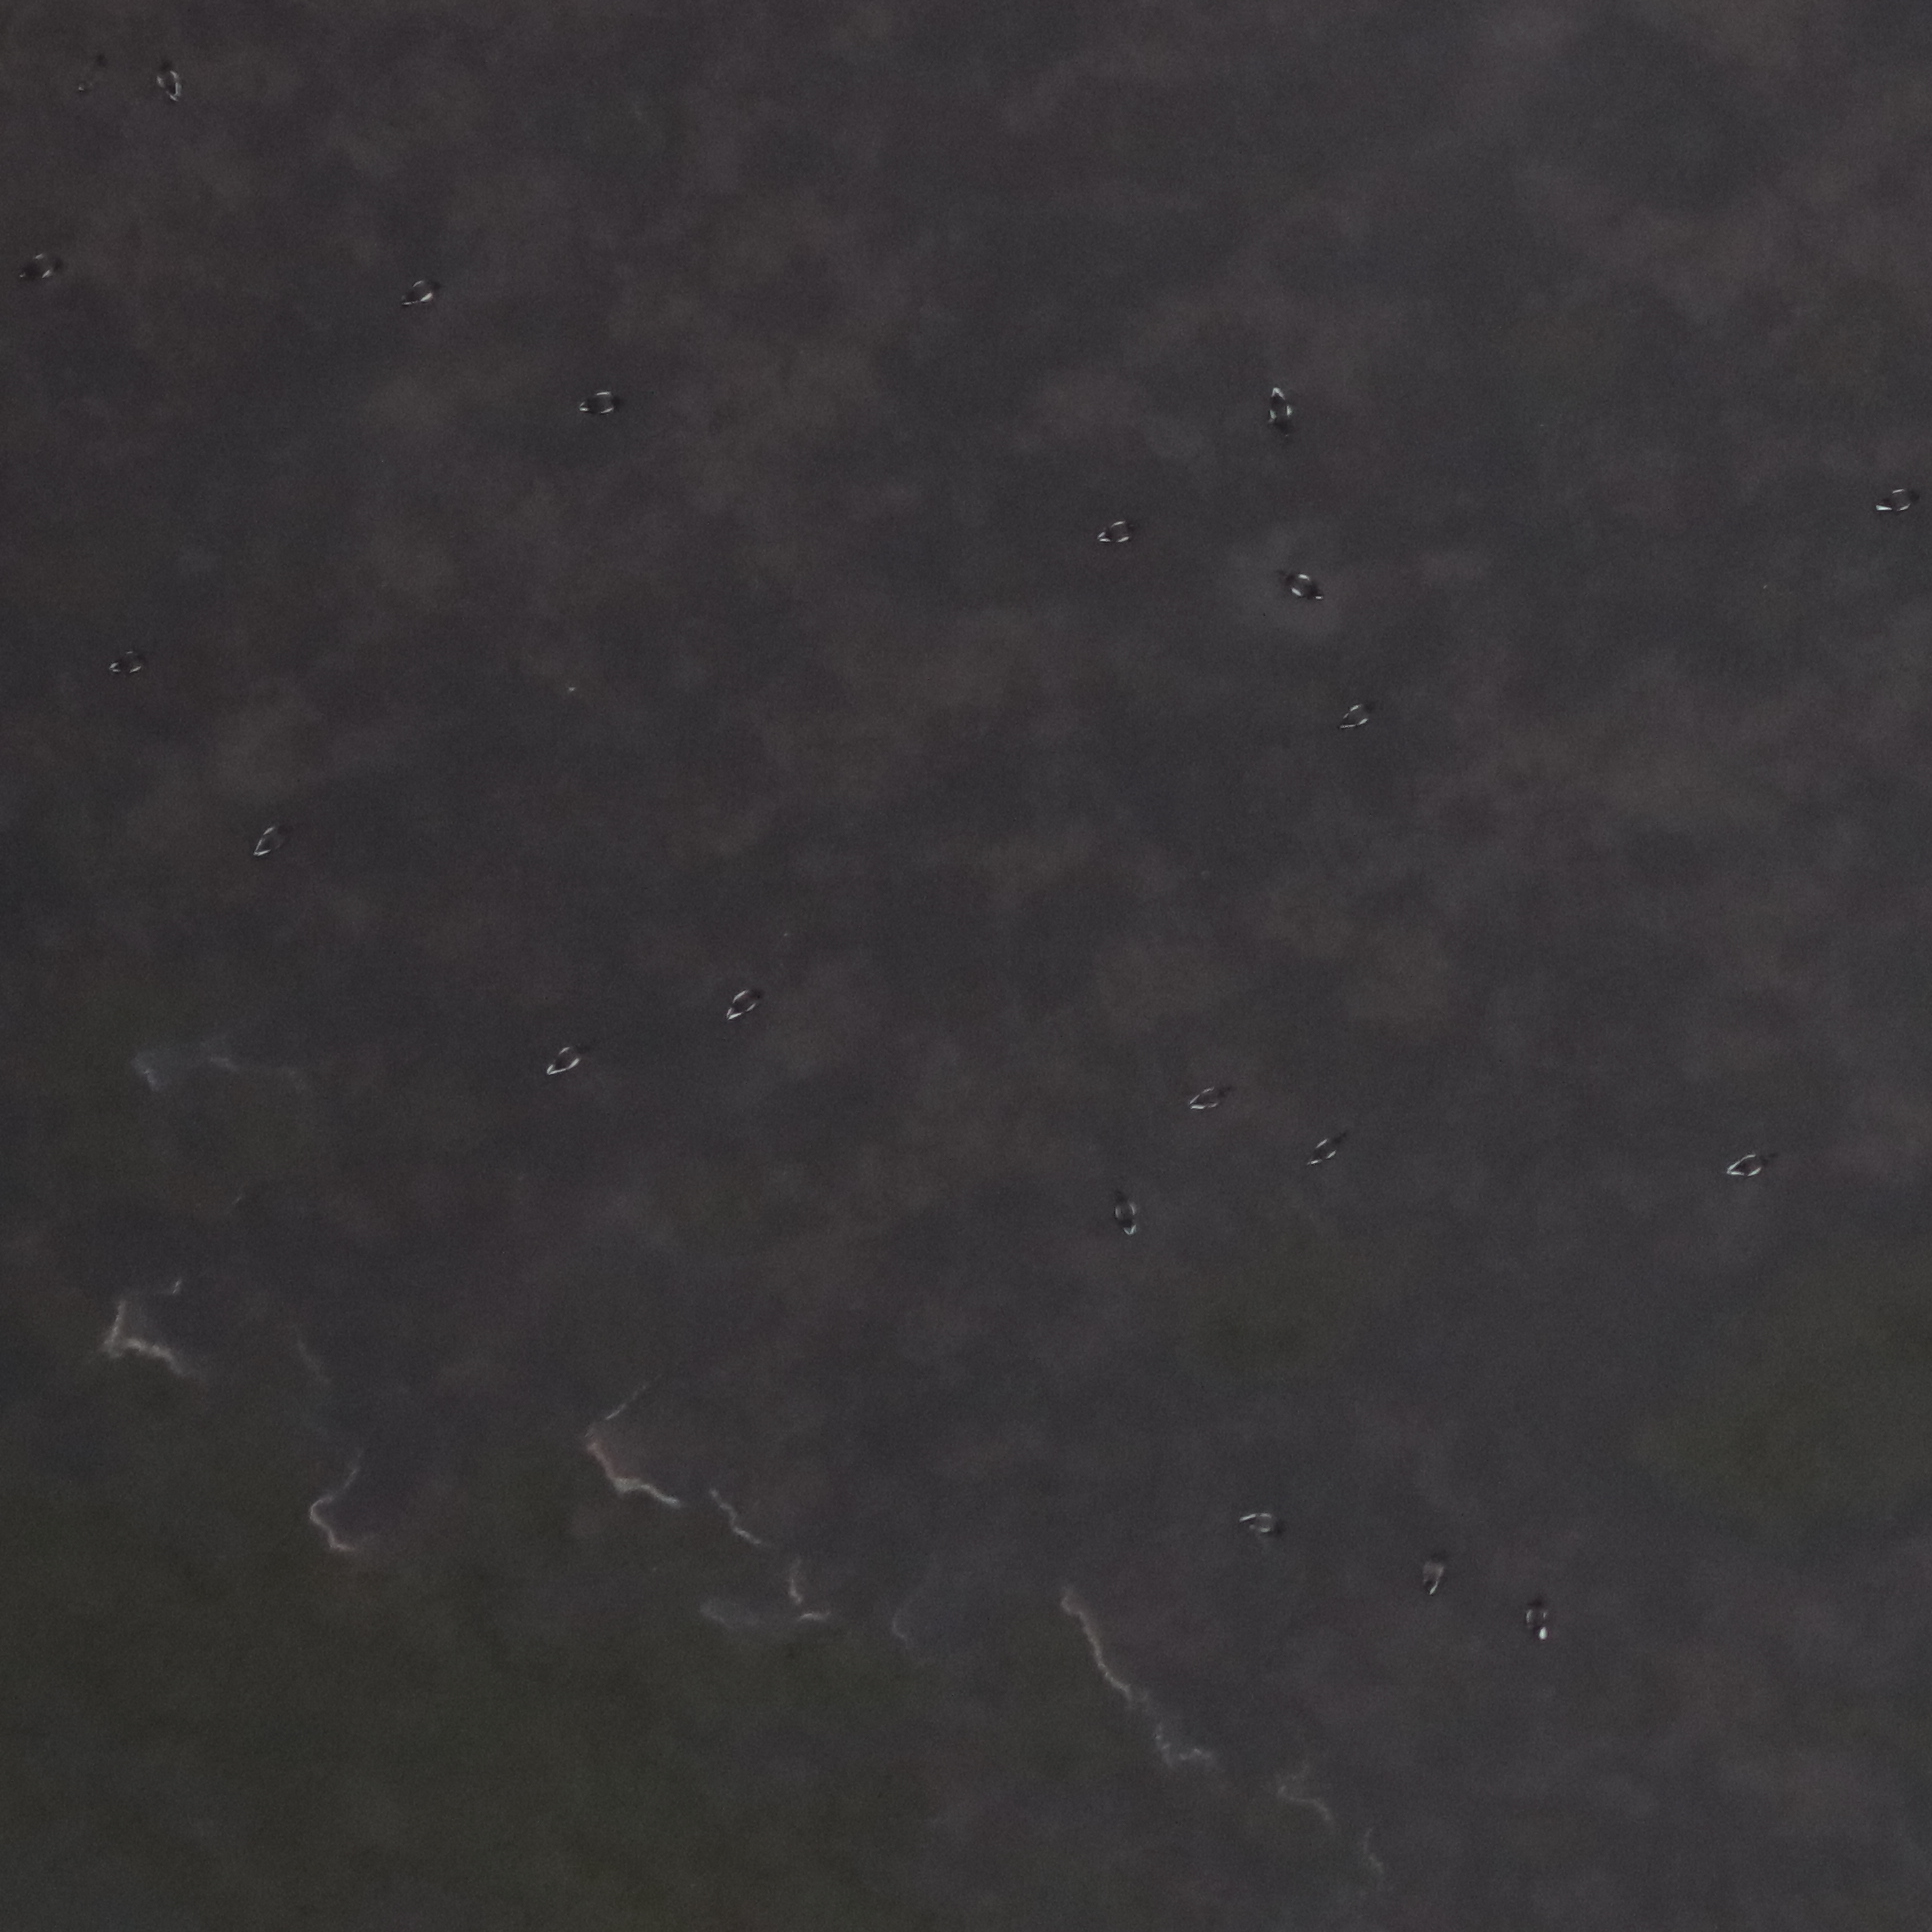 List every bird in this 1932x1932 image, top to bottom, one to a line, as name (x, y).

brant (93, 72)
brant (170, 83)
brant (35, 267)
brant (421, 292)
brant (602, 405)
brant (1280, 407)
brant (1898, 504)
brant (1119, 533)
brant (1303, 585)
brant (128, 665)
brant (1357, 717)
brant (270, 839)
brant (745, 1004)
brant (566, 1061)
brant (1209, 1098)
brant (1327, 1150)
brant (1750, 1166)
brant (1127, 1214)
brant (1263, 1523)
brant (1432, 1574)
brant (1539, 1621)